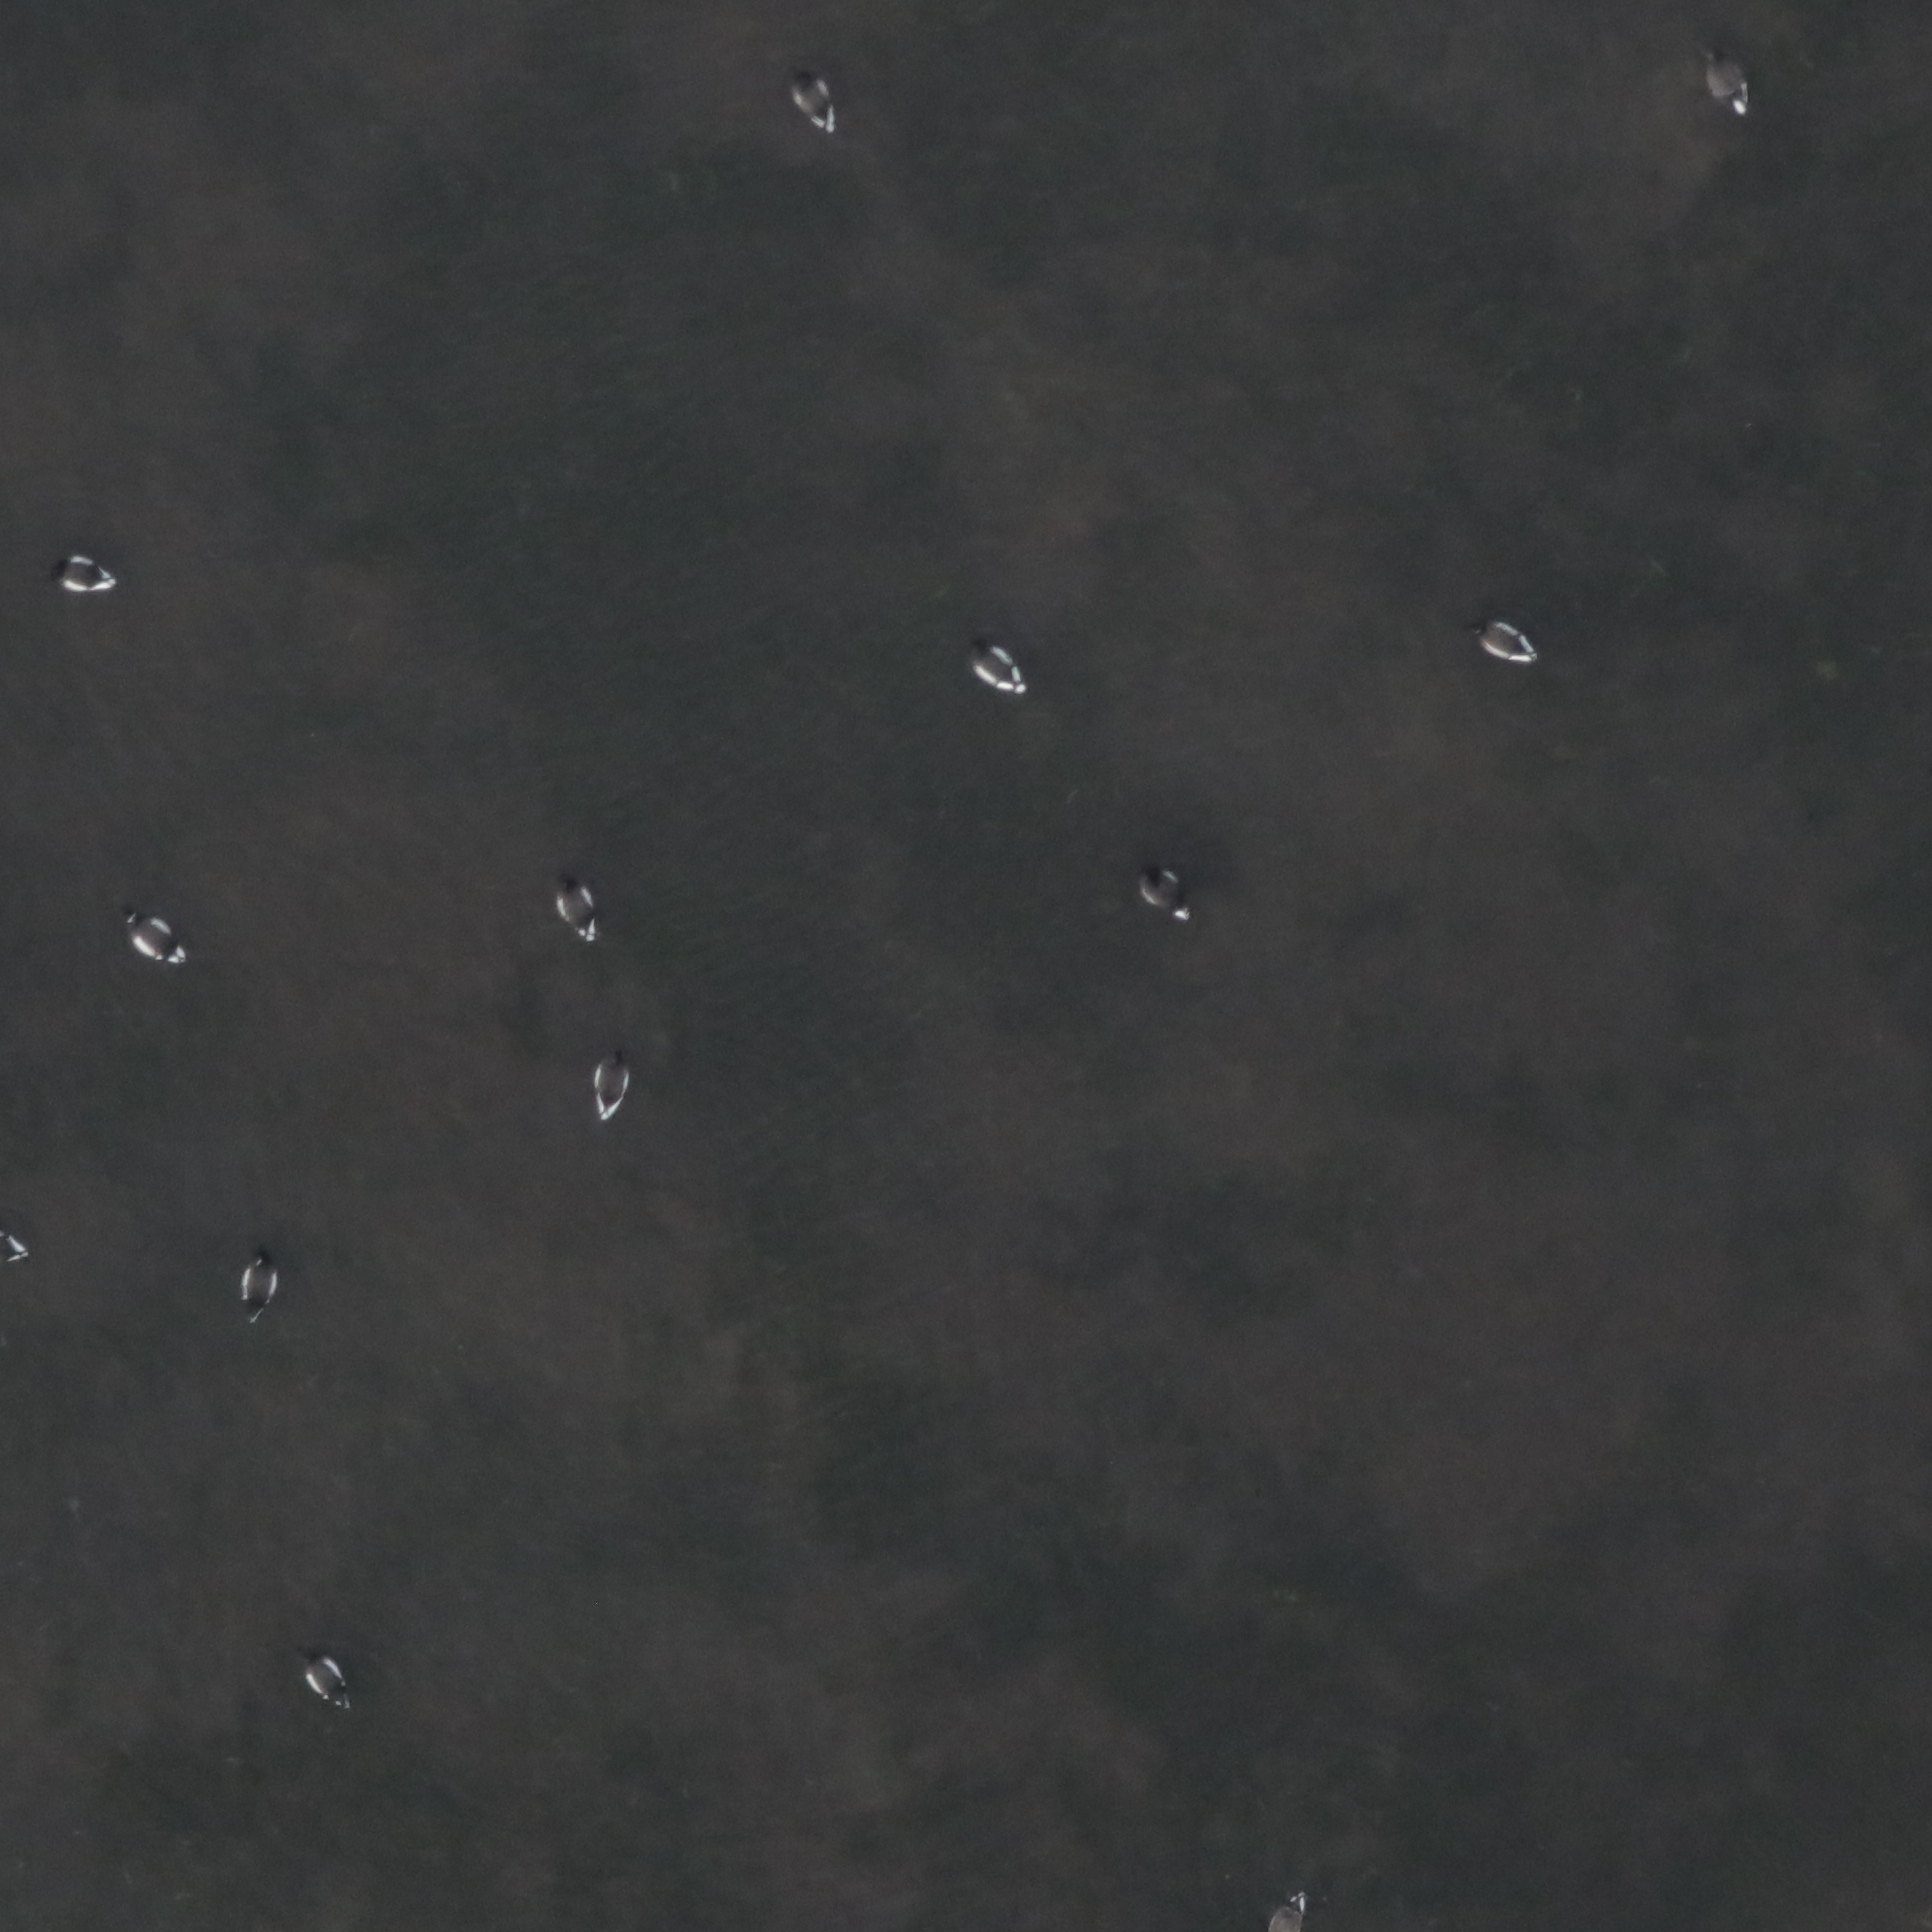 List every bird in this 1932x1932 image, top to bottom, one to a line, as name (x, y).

brant (1726, 79)
brant (813, 98)
brant (84, 573)
brant (1504, 642)
brant (996, 667)
brant (1164, 891)
brant (577, 906)
brant (154, 937)
brant (611, 1086)
brant (260, 1282)
brant (325, 1679)
brant (1287, 1922)